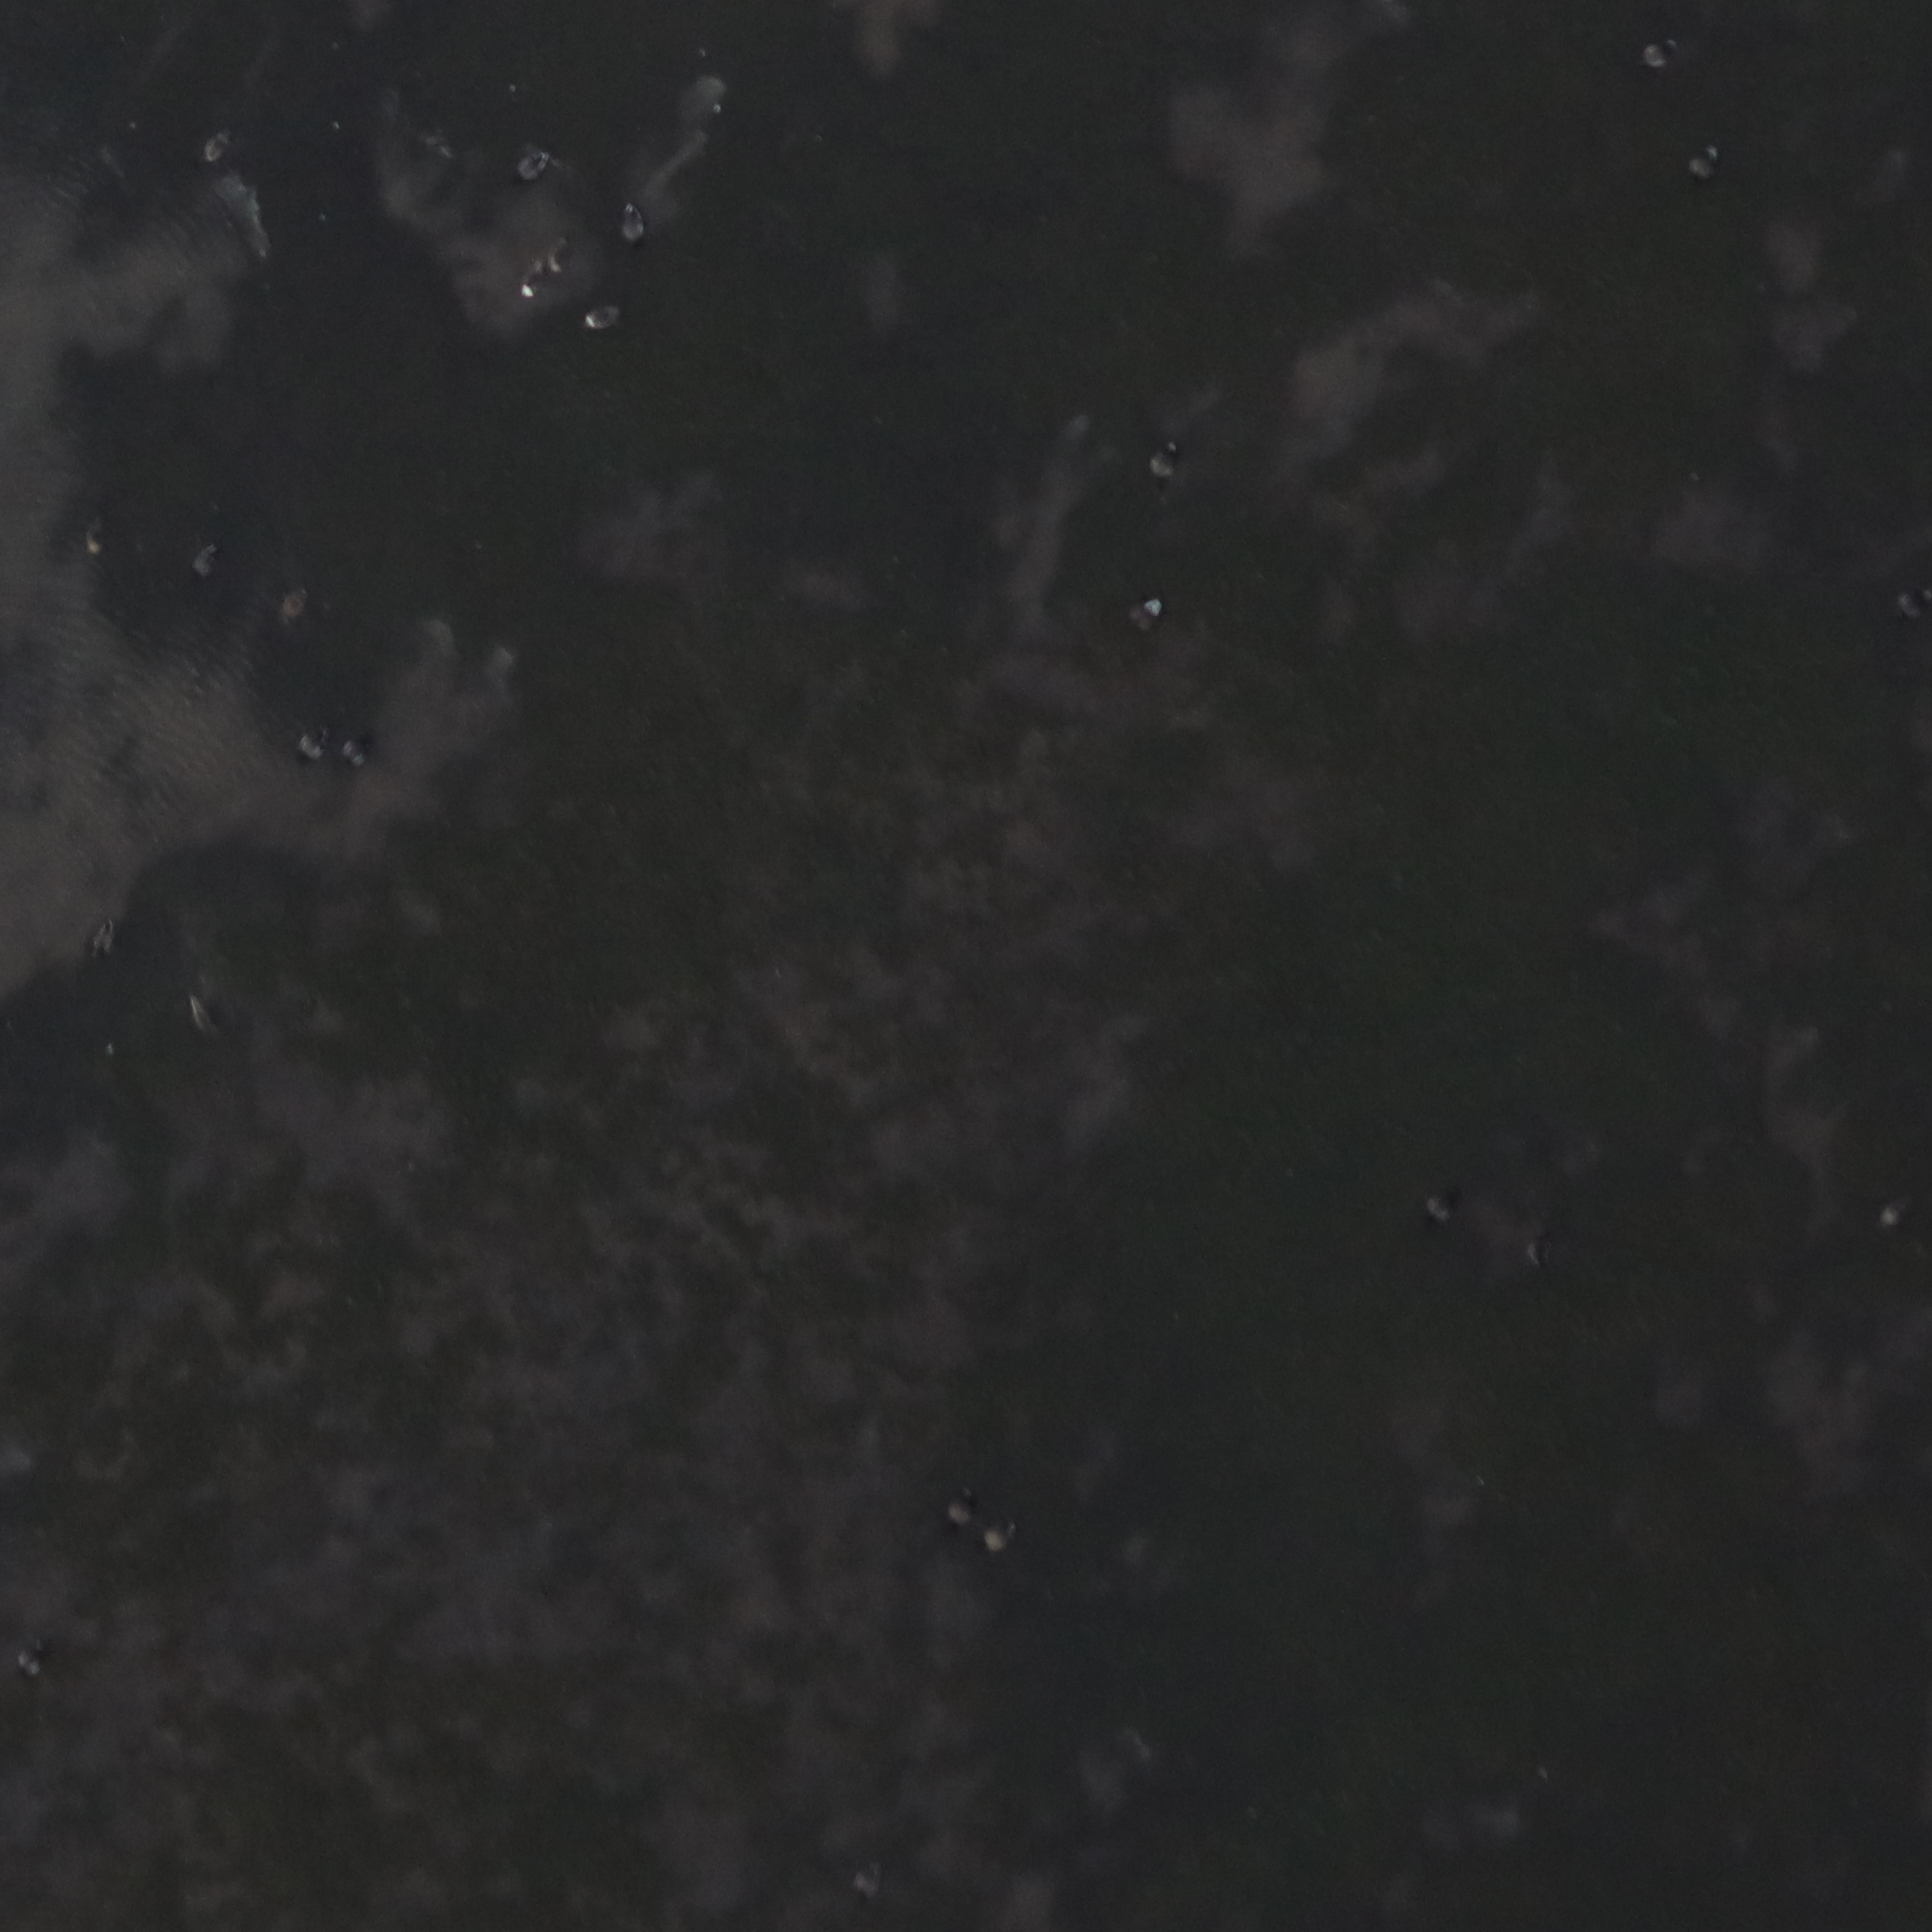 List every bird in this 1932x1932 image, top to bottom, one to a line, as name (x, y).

brant (1651, 64)
brant (220, 145)
brant (535, 159)
brant (1702, 165)
brant (632, 225)
brant (571, 248)
brant (541, 275)
brant (601, 305)
brant (1162, 454)
brant (100, 542)
brant (205, 554)
brant (299, 596)
brant (1910, 600)
brant (1148, 623)
brant (350, 748)
brant (317, 751)
brant (97, 929)
brant (206, 1014)
brant (1440, 1200)
brant (1899, 1211)
brant (954, 1506)
brant (997, 1541)
brant (31, 1664)
brant (868, 1886)